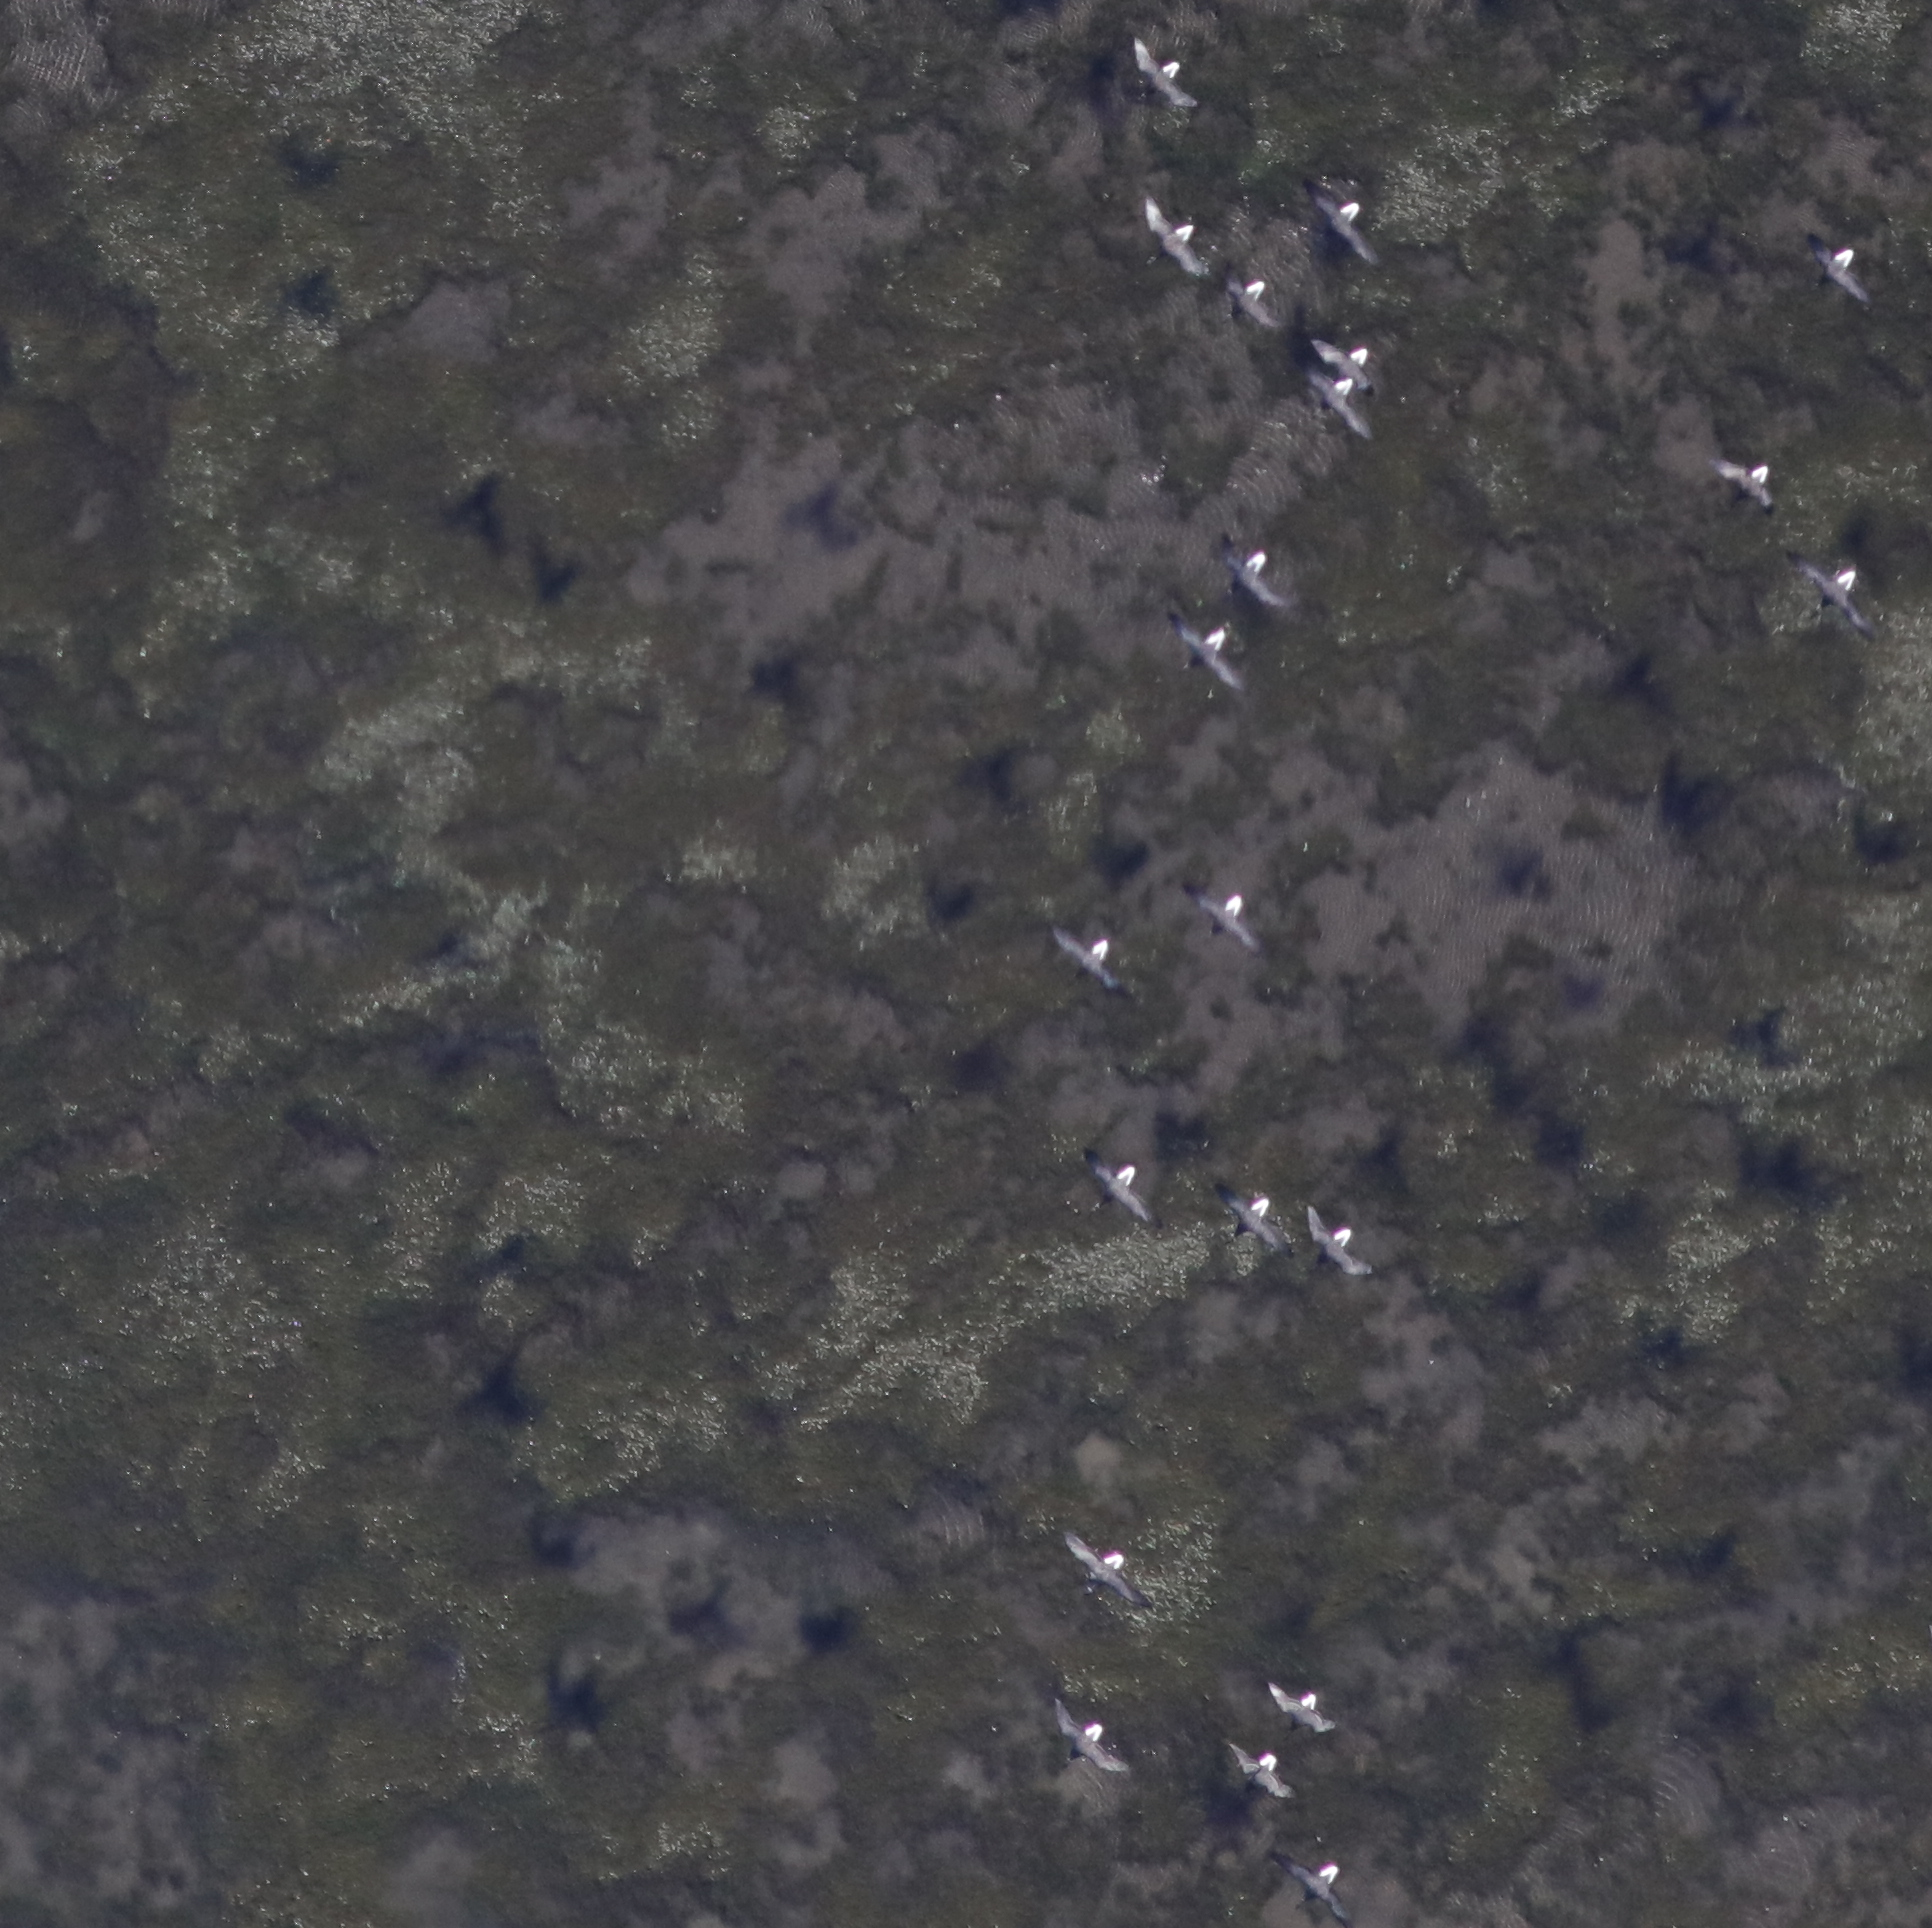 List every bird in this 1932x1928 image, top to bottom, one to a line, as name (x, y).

brant (1162, 81)
brant (1350, 226)
brant (1181, 229)
brant (1841, 268)
brant (1255, 303)
brant (1351, 354)
brant (1333, 400)
brant (1751, 489)
brant (1249, 578)
brant (1838, 591)
brant (1204, 653)
brant (1235, 912)
brant (1082, 960)
brant (1118, 1186)
brant (1264, 1211)
brant (1335, 1242)
brant (1105, 1563)
brant (1303, 1707)
brant (1081, 1736)
brant (1257, 1765)
brant (1316, 1891)